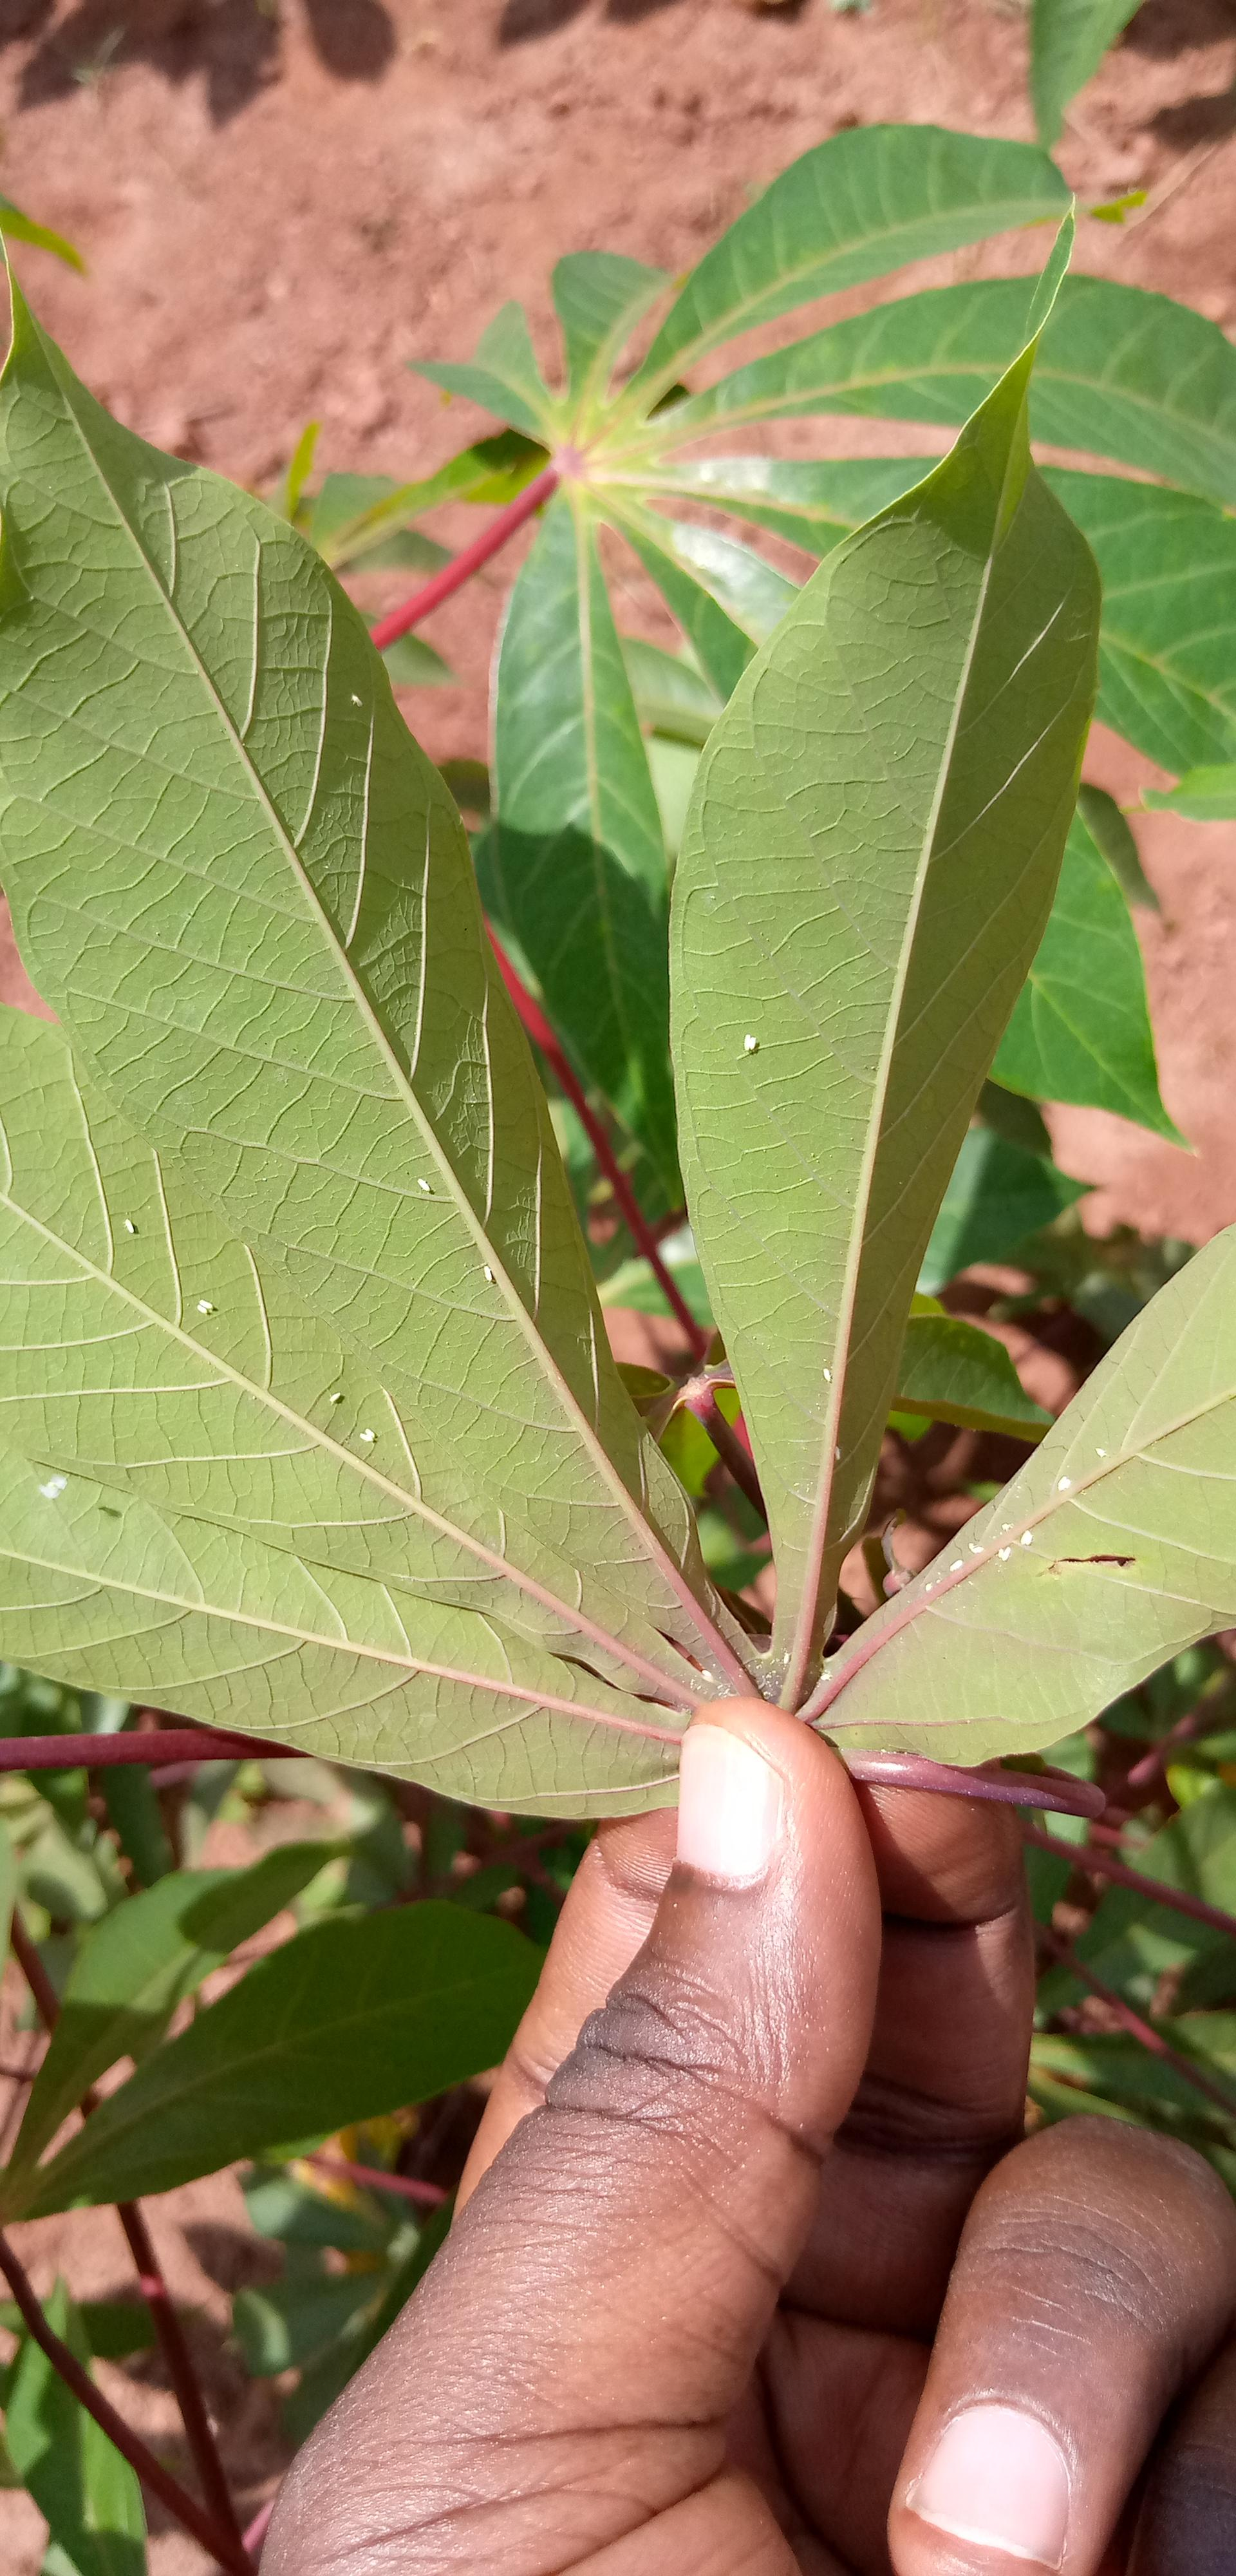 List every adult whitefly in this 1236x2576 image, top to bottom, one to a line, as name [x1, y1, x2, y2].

whitefly [344, 681, 376, 723]
whitefly [735, 1026, 761, 1063]
whitefly [409, 1172, 435, 1202]
whitefly [115, 1208, 141, 1246]
whitefly [471, 1258, 502, 1293]
whitefly [177, 1293, 214, 1329]
whitefly [191, 1295, 221, 1333]
whitefly [817, 1363, 836, 1386]
whitefly [324, 1378, 350, 1410]
whitefly [353, 1423, 380, 1459]
whitefly [353, 1424, 389, 1455]
whitefly [828, 1441, 846, 1465]
whitefly [1094, 1444, 1111, 1465]
whitefly [1052, 1470, 1073, 1496]
whitefly [998, 1519, 1017, 1542]
whitefly [1018, 1526, 1035, 1552]
whitefly [966, 1535, 984, 1559]
whitefly [995, 1546, 1013, 1567]
whitefly [946, 1557, 965, 1577]
whitefly [923, 1575, 933, 1596]
whitefly [782, 1644, 791, 1669]
whitefly [700, 1667, 713, 1680]
whitefly [819, 1667, 835, 1685]